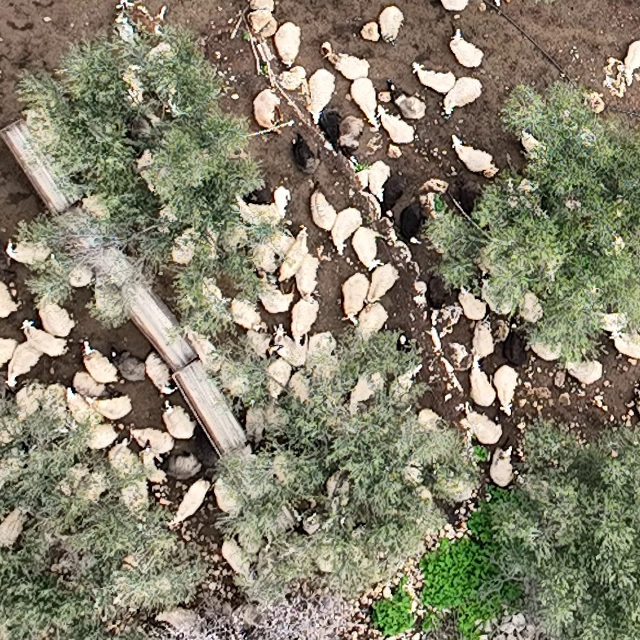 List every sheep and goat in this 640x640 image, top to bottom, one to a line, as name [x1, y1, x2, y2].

goat [119, 0, 167, 37]
sheep [434, 0, 468, 13]
sheep [488, 0, 514, 9]
sheep [380, 7, 405, 43]
goat [114, 13, 138, 44]
sheep [274, 23, 302, 66]
sheep [449, 28, 484, 66]
sheep [621, 38, 639, 85]
sheep [143, 43, 179, 115]
sheep [327, 50, 369, 78]
sheep [410, 61, 455, 93]
sheep [123, 64, 148, 105]
sheep [307, 69, 335, 124]
sheep [443, 76, 481, 116]
sheep [386, 77, 428, 121]
sheep [351, 78, 379, 127]
sheep [252, 90, 283, 135]
sheep [376, 105, 415, 145]
sheep [132, 107, 165, 137]
sheep [321, 111, 342, 149]
sheep [339, 116, 363, 148]
sheep [519, 130, 548, 157]
sheep [290, 133, 321, 174]
sheep [450, 135, 493, 174]
sheep [137, 146, 160, 194]
sheep [366, 158, 391, 202]
sheep [381, 169, 401, 218]
sheep [457, 180, 486, 209]
sheep [250, 181, 273, 203]
sheep [309, 181, 336, 232]
sheep [276, 186, 290, 220]
sheep [81, 195, 111, 222]
sheep [235, 196, 280, 226]
sheep [402, 197, 424, 246]
sheep [155, 203, 181, 236]
sheep [330, 207, 364, 256]
sheep [220, 220, 249, 253]
sheep [201, 222, 220, 260]
sheep [172, 226, 199, 266]
sheep [278, 226, 308, 282]
sheep [352, 227, 384, 269]
sheep [260, 229, 294, 260]
sheep [3, 241, 51, 265]
sheep [251, 241, 279, 273]
sheep [476, 247, 496, 276]
sheep [296, 253, 318, 303]
sheep [364, 263, 399, 314]
sheep [69, 264, 90, 288]
sheep [94, 268, 123, 319]
sheep [426, 272, 450, 309]
sheep [340, 273, 369, 326]
sheep [252, 274, 294, 315]
sheep [198, 277, 224, 312]
sheep [0, 278, 22, 319]
sheep [482, 279, 512, 315]
sheep [457, 285, 487, 321]
sheep [518, 288, 544, 323]
sheep [36, 294, 75, 337]
sheep [291, 297, 319, 342]
sheep [224, 298, 268, 333]
sheep [358, 302, 387, 342]
sheep [589, 309, 631, 332]
sheep [503, 316, 527, 364]
sheep [473, 319, 494, 358]
sheep [19, 320, 68, 357]
sheep [272, 322, 306, 367]
sheep [182, 325, 220, 373]
sheep [244, 330, 282, 360]
sheep [610, 330, 639, 359]
sheep [528, 331, 562, 361]
sheep [305, 332, 336, 374]
sheep [0, 337, 17, 382]
sheep [82, 341, 120, 383]
sheep [4, 343, 39, 388]
sheep [108, 344, 147, 380]
sheep [146, 351, 175, 394]
sheep [313, 353, 340, 385]
sheep [469, 355, 496, 408]
sheep [223, 356, 256, 405]
sheep [263, 359, 292, 397]
sheep [565, 360, 603, 385]
sheep [390, 364, 422, 406]
sheep [493, 366, 520, 417]
sheep [289, 367, 314, 403]
sheep [348, 370, 385, 416]
sheep [74, 372, 111, 399]
sheep [16, 380, 44, 421]
sheep [44, 383, 76, 431]
sheep [66, 388, 105, 425]
sheep [633, 389, 639, 428]
sheep [86, 395, 132, 421]
sheep [162, 398, 196, 439]
sheep [264, 400, 292, 435]
sheep [242, 406, 264, 451]
sheep [417, 406, 449, 432]
sheep [465, 407, 503, 444]
sheep [0, 418, 26, 446]
sheep [83, 423, 118, 449]
sheep [127, 426, 175, 454]
sheep [108, 436, 141, 475]
sheep [142, 444, 170, 484]
sheep [489, 445, 515, 487]
sheep [162, 448, 202, 479]
sheep [0, 452, 31, 492]
sheep [272, 454, 292, 485]
sheep [52, 461, 89, 497]
sheep [402, 462, 423, 487]
sheep [327, 469, 353, 506]
sheep [77, 470, 109, 504]
sheep [123, 476, 151, 536]
sheep [167, 478, 210, 526]
sheep [213, 478, 243, 515]
sheep [438, 478, 477, 502]
sheep [412, 484, 432, 513]
sheep [268, 500, 315, 540]
sheep [0, 504, 32, 547]
sheep [306, 509, 322, 538]
sheep [238, 521, 262, 553]
sheep [220, 535, 255, 585]
sheep [313, 553, 338, 573]
sheep [155, 608, 204, 637]